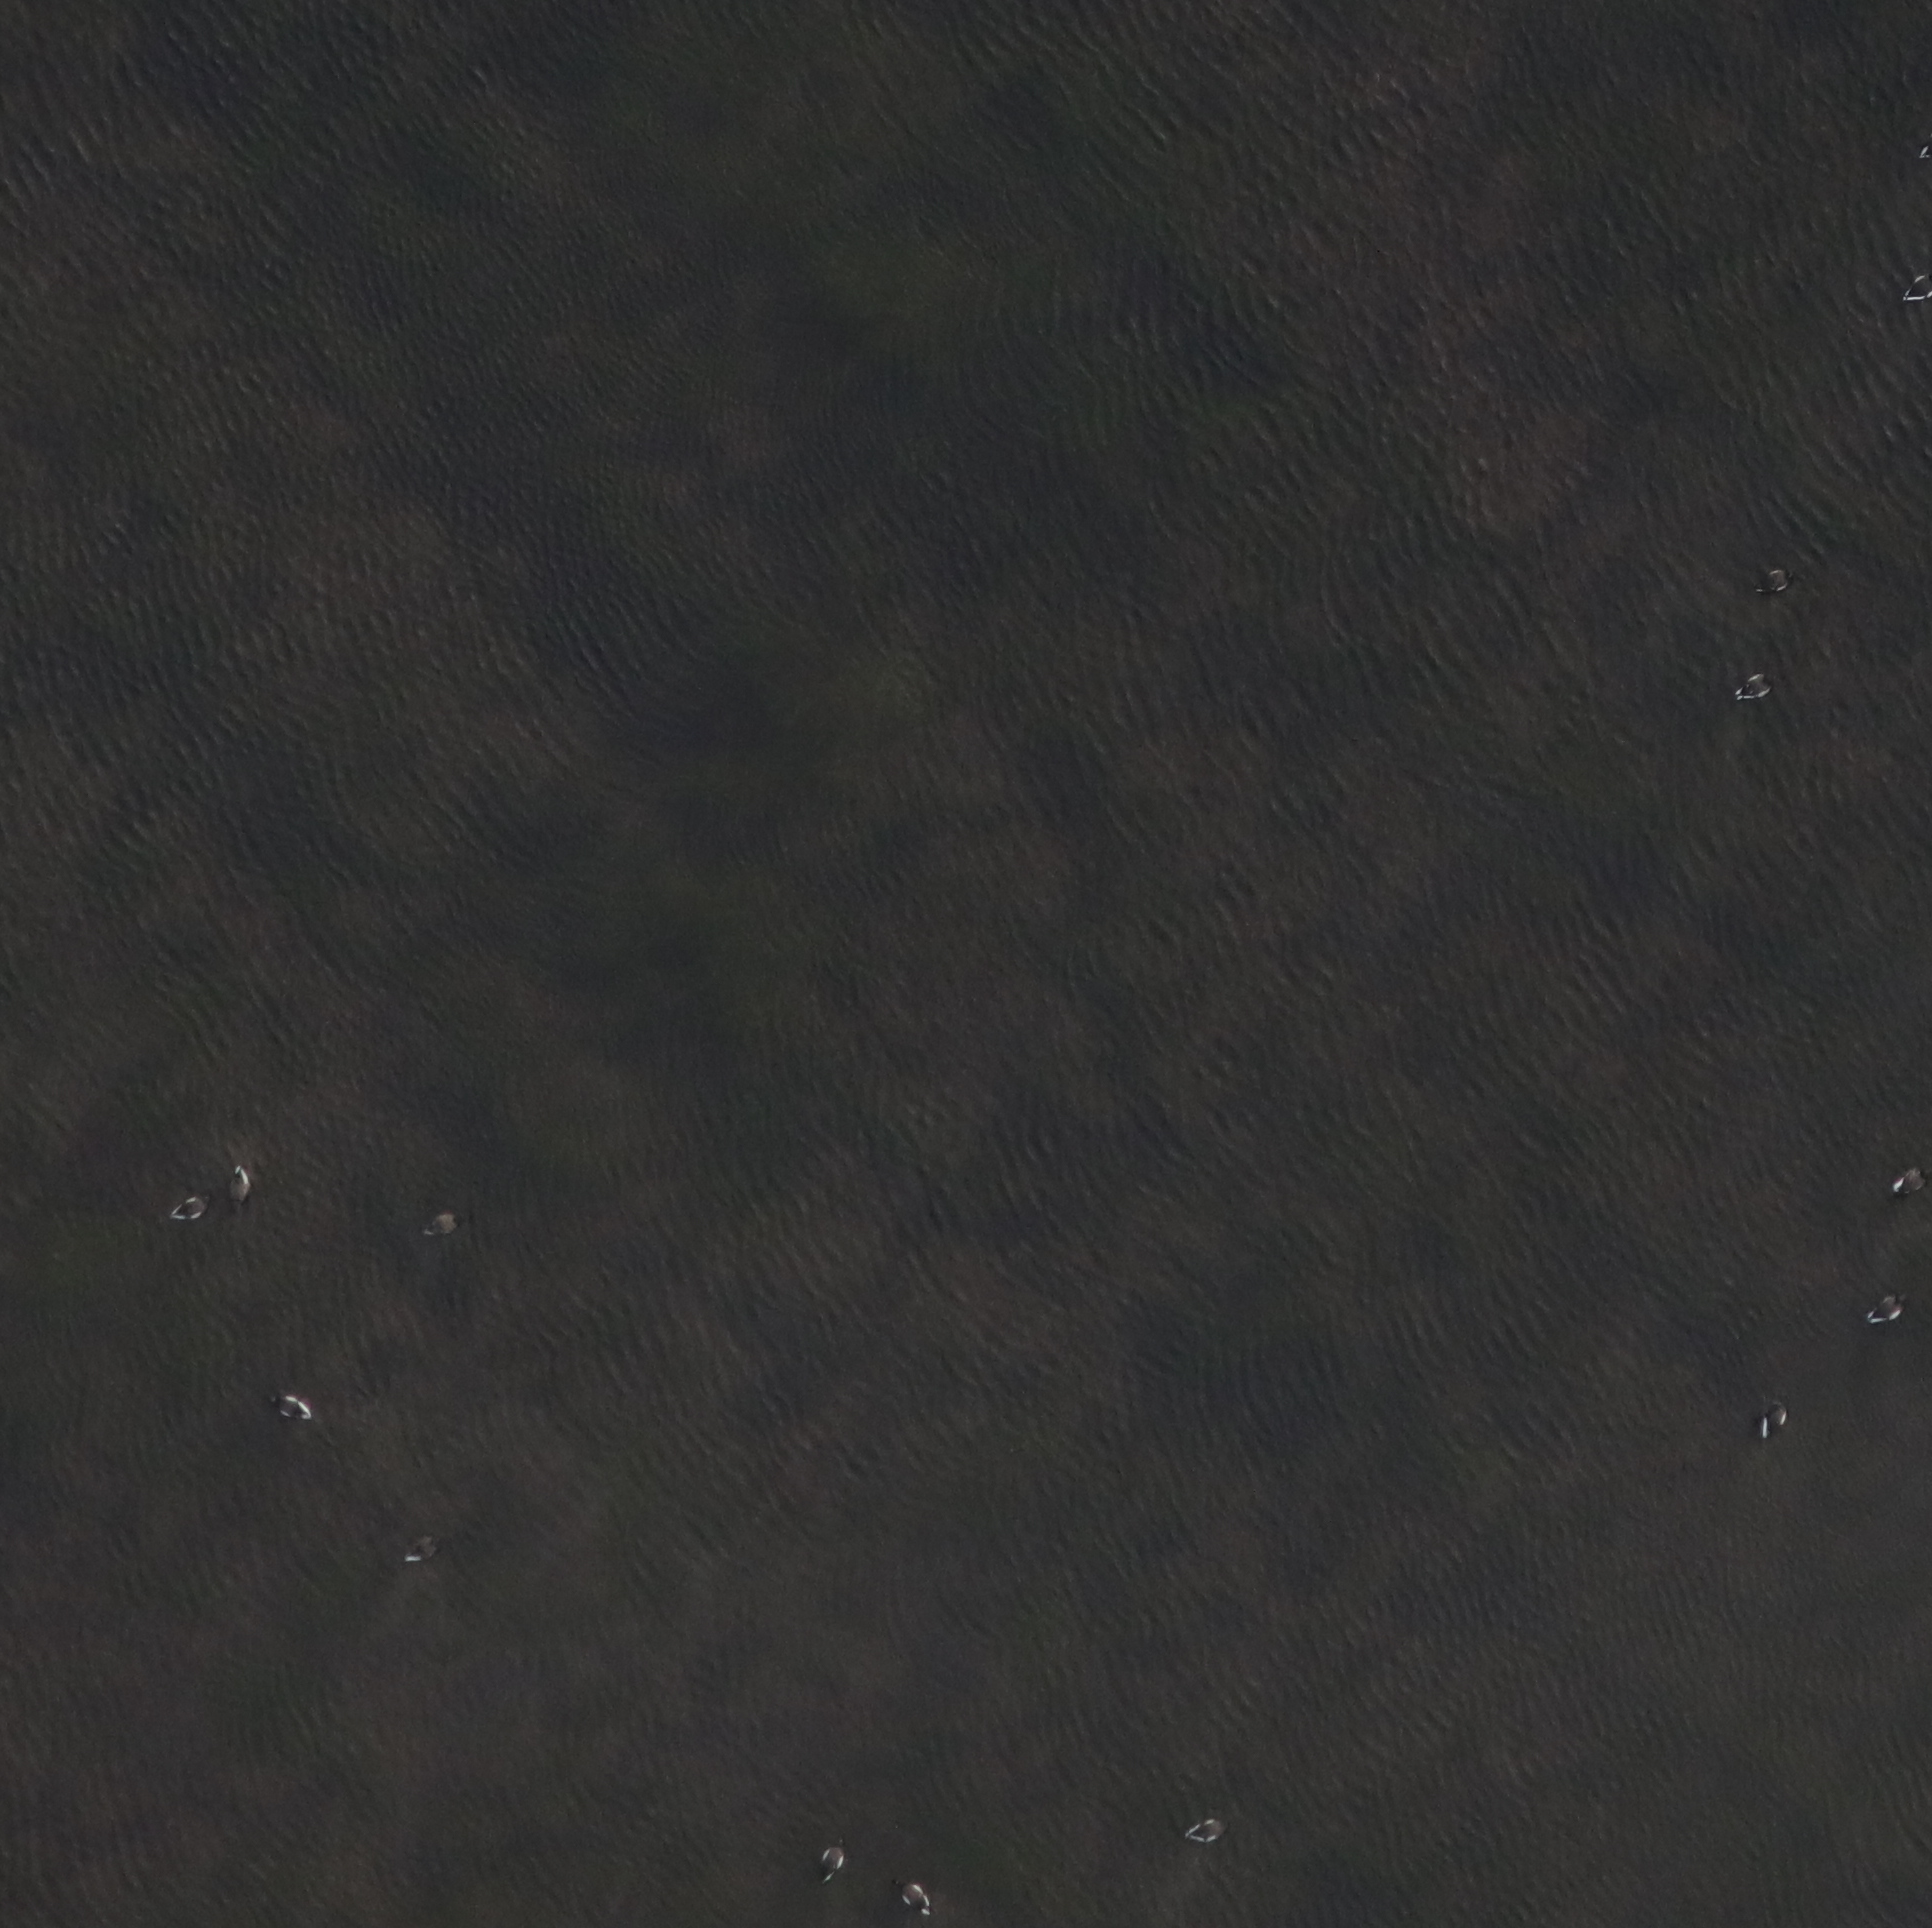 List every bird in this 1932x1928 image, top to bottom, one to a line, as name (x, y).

brant (1920, 287)
brant (1780, 580)
brant (1756, 686)
brant (1910, 1180)
brant (240, 1185)
brant (190, 1209)
brant (446, 1222)
brant (1886, 1310)
brant (291, 1408)
brant (1773, 1417)
brant (420, 1551)
brant (1208, 1829)
brant (833, 1862)
brant (914, 1896)